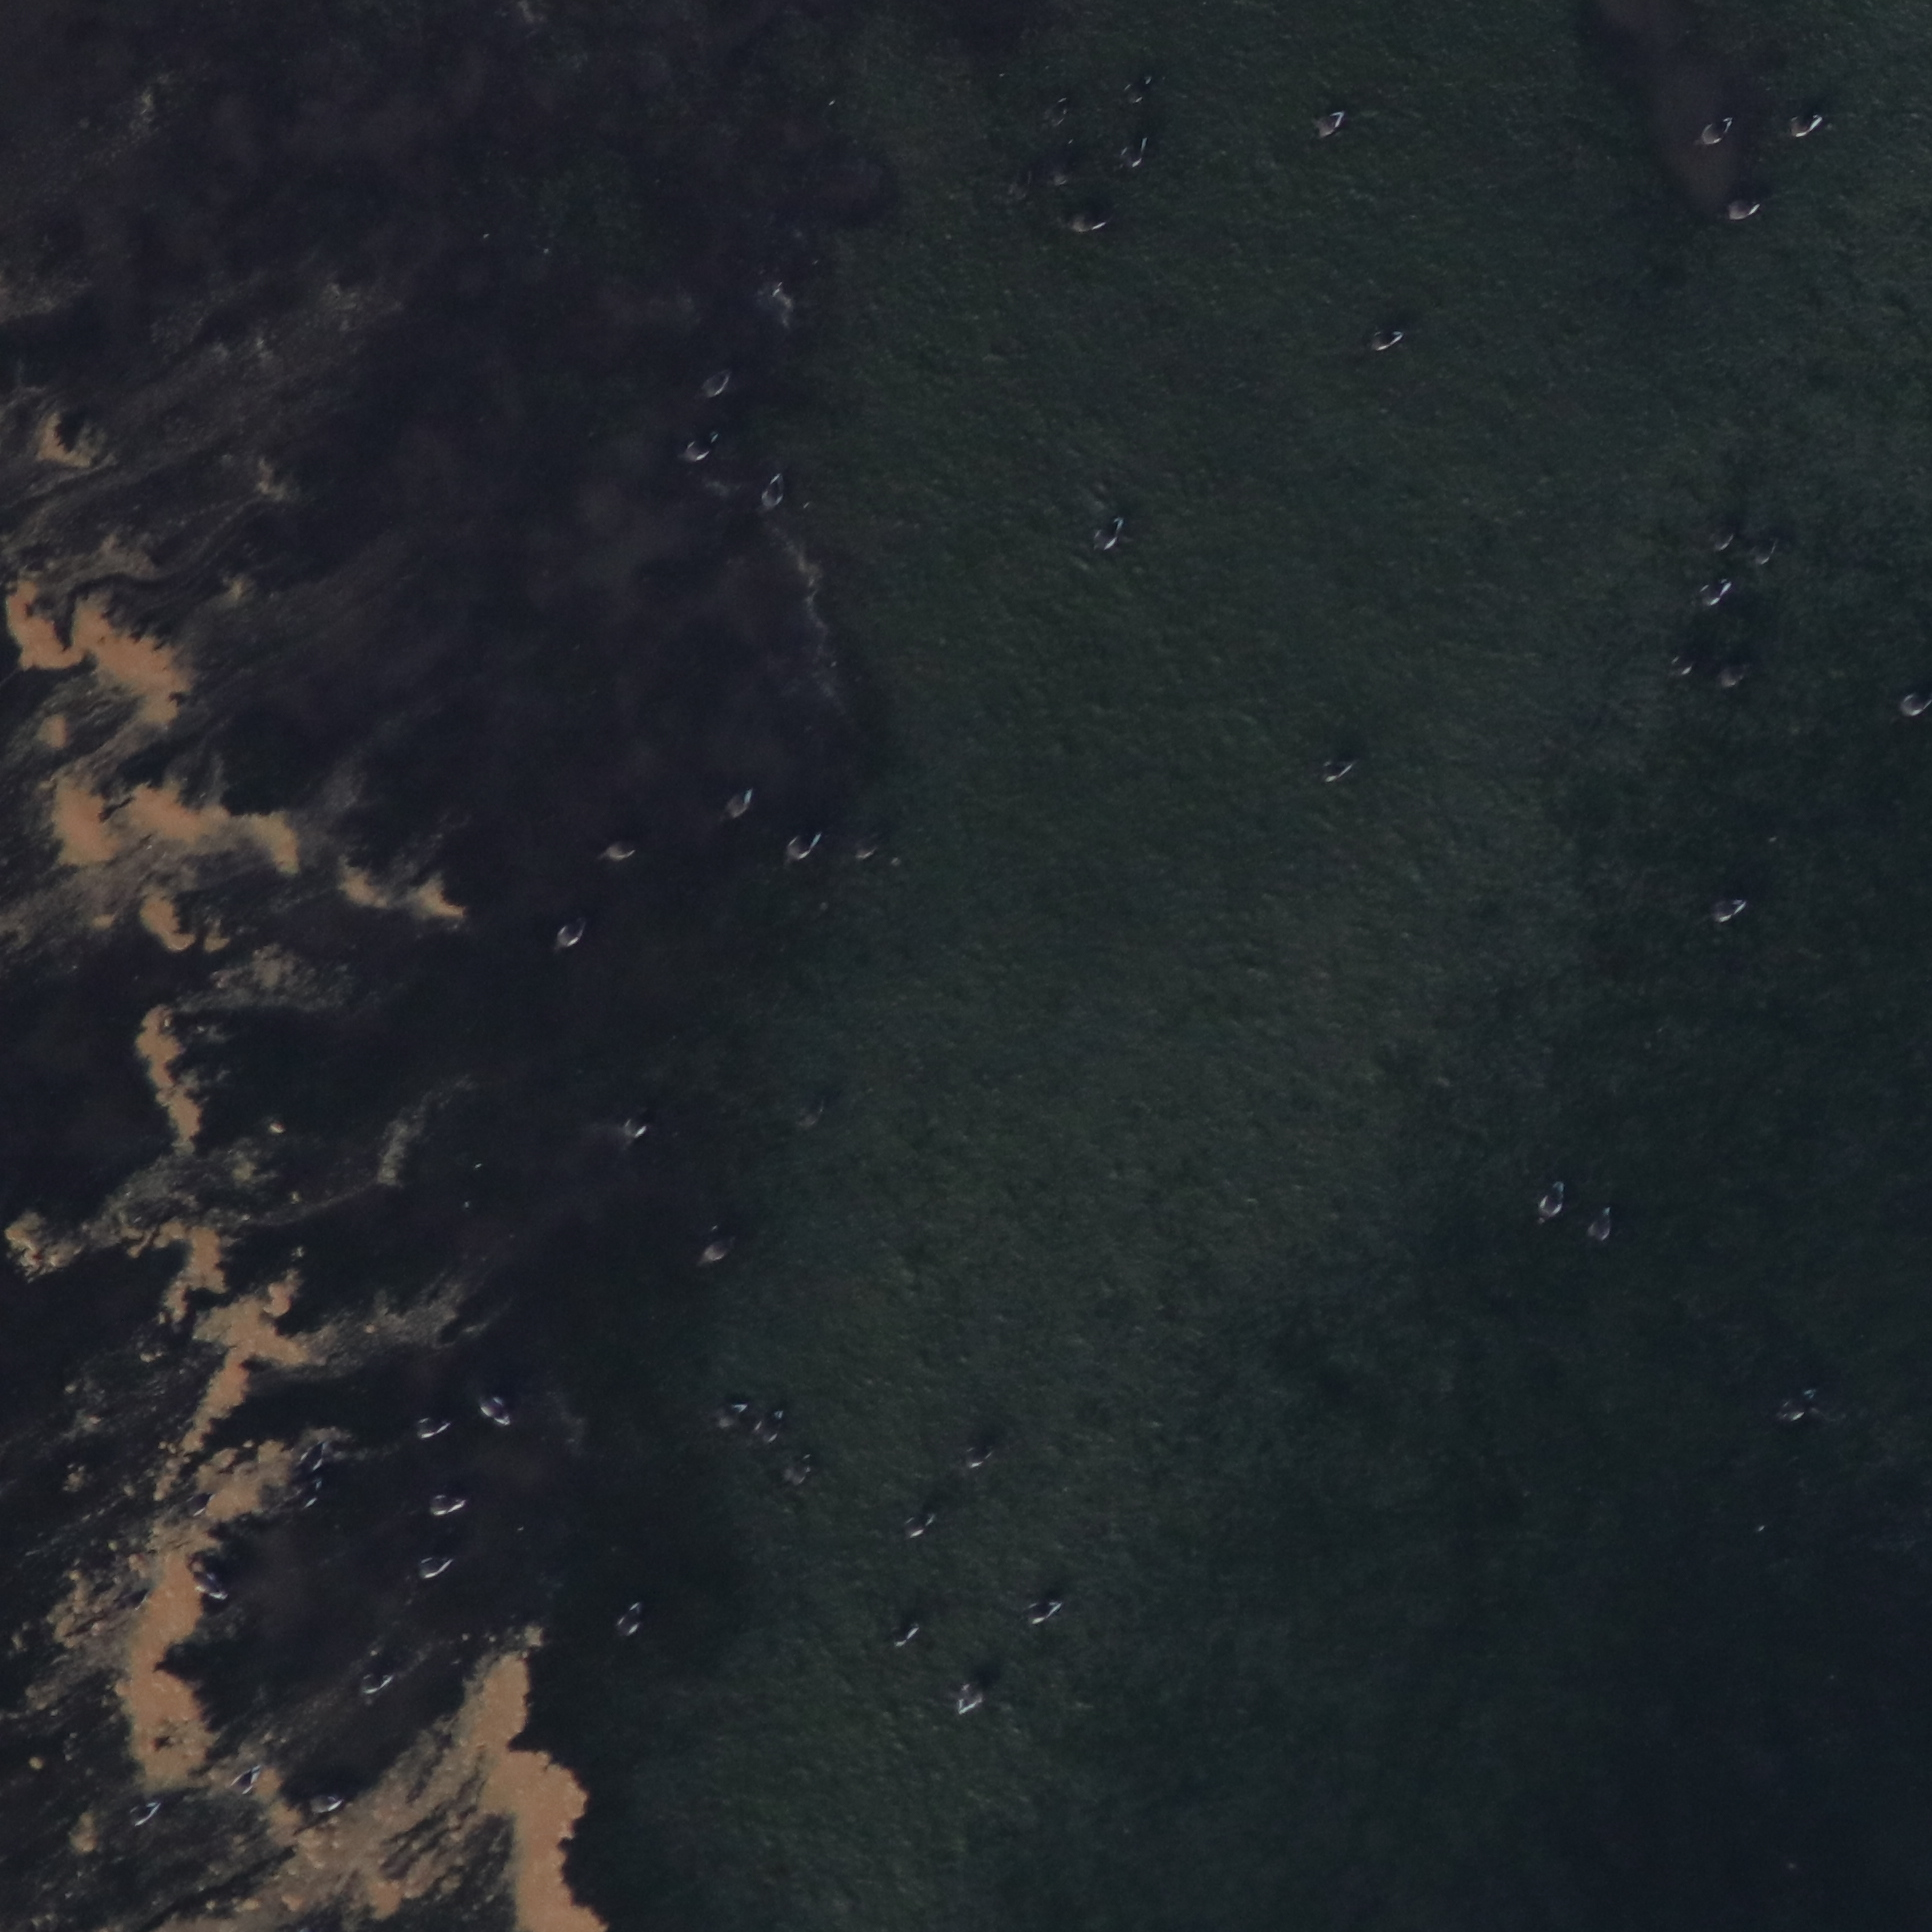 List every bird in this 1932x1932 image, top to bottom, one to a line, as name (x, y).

brant (1135, 92)
brant (1054, 116)
brant (1803, 124)
brant (1327, 125)
brant (1713, 133)
brant (1136, 151)
brant (1061, 172)
brant (1741, 208)
brant (1086, 221)
brant (1385, 339)
brant (712, 383)
brant (696, 450)
brant (770, 500)
brant (1106, 537)
brant (1722, 540)
brant (1756, 541)
brant (1710, 591)
brant (1681, 665)
brant (1734, 678)
brant (1914, 703)
brant (1332, 770)
brant (740, 806)
brant (793, 840)
brant (625, 852)
brant (1725, 910)
brant (570, 935)
brant (644, 1129)
brant (1551, 1203)
brant (1599, 1227)
brant (720, 1251)
brant (494, 1406)
brant (734, 1411)
brant (1796, 1412)
brant (429, 1424)
brant (775, 1434)
brant (974, 1453)
brant (318, 1460)
brant (801, 1467)
brant (314, 1492)
brant (447, 1505)
brant (203, 1508)
brant (914, 1528)
brant (430, 1564)
brant (204, 1586)
brant (1040, 1610)
brant (636, 1621)
brant (903, 1636)
brant (375, 1687)
brant (971, 1695)
brant (243, 1776)
brant (329, 1803)
brant (142, 1816)